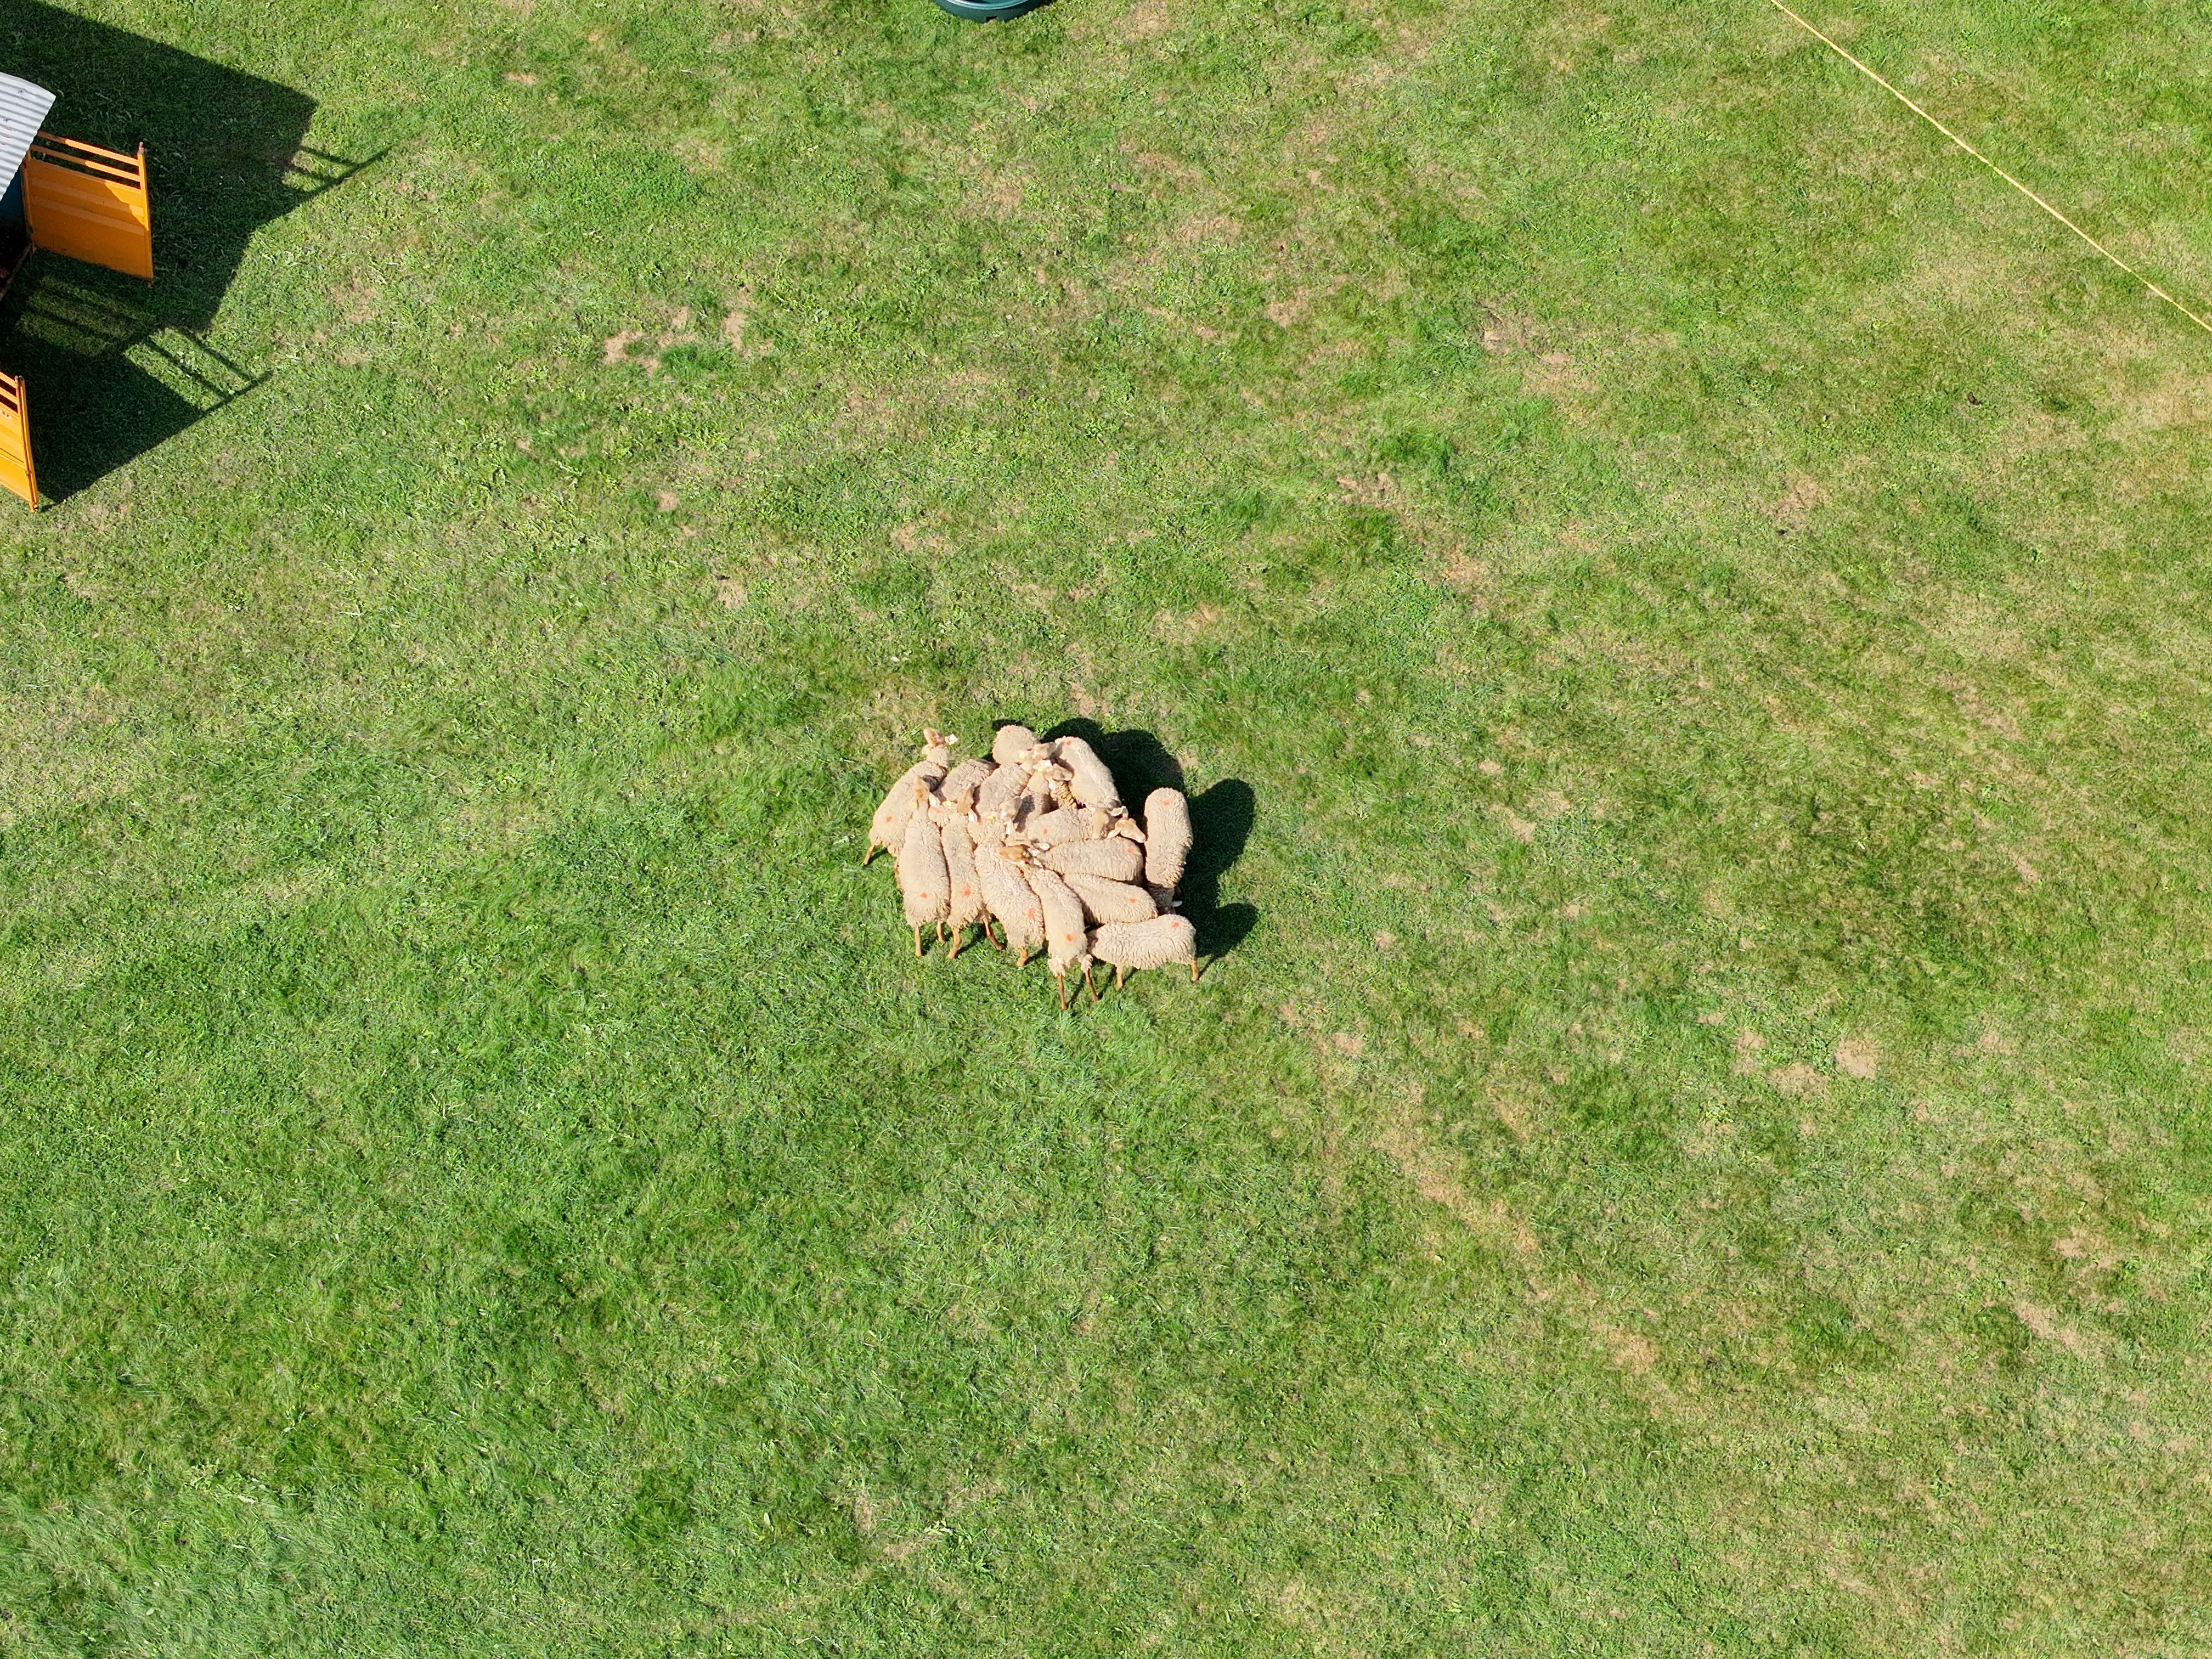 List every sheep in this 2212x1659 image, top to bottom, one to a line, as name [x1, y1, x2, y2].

sheep [992, 725, 1077, 808]
sheep [864, 728, 959, 866]
sheep [1057, 737, 1123, 841]
sheep [967, 743, 1056, 843]
sheep [929, 759, 996, 825]
sheep [1014, 759, 1050, 834]
sheep [895, 776, 950, 956]
sheep [941, 784, 1002, 957]
sheep [1144, 785, 1193, 914]
sheep [975, 795, 1046, 969]
sheep [1026, 806, 1147, 843]
sheep [1006, 840, 1146, 883]
sheep [993, 843, 1100, 1009]
sheep [1059, 870, 1159, 922]
sheep [1087, 915, 1200, 989]